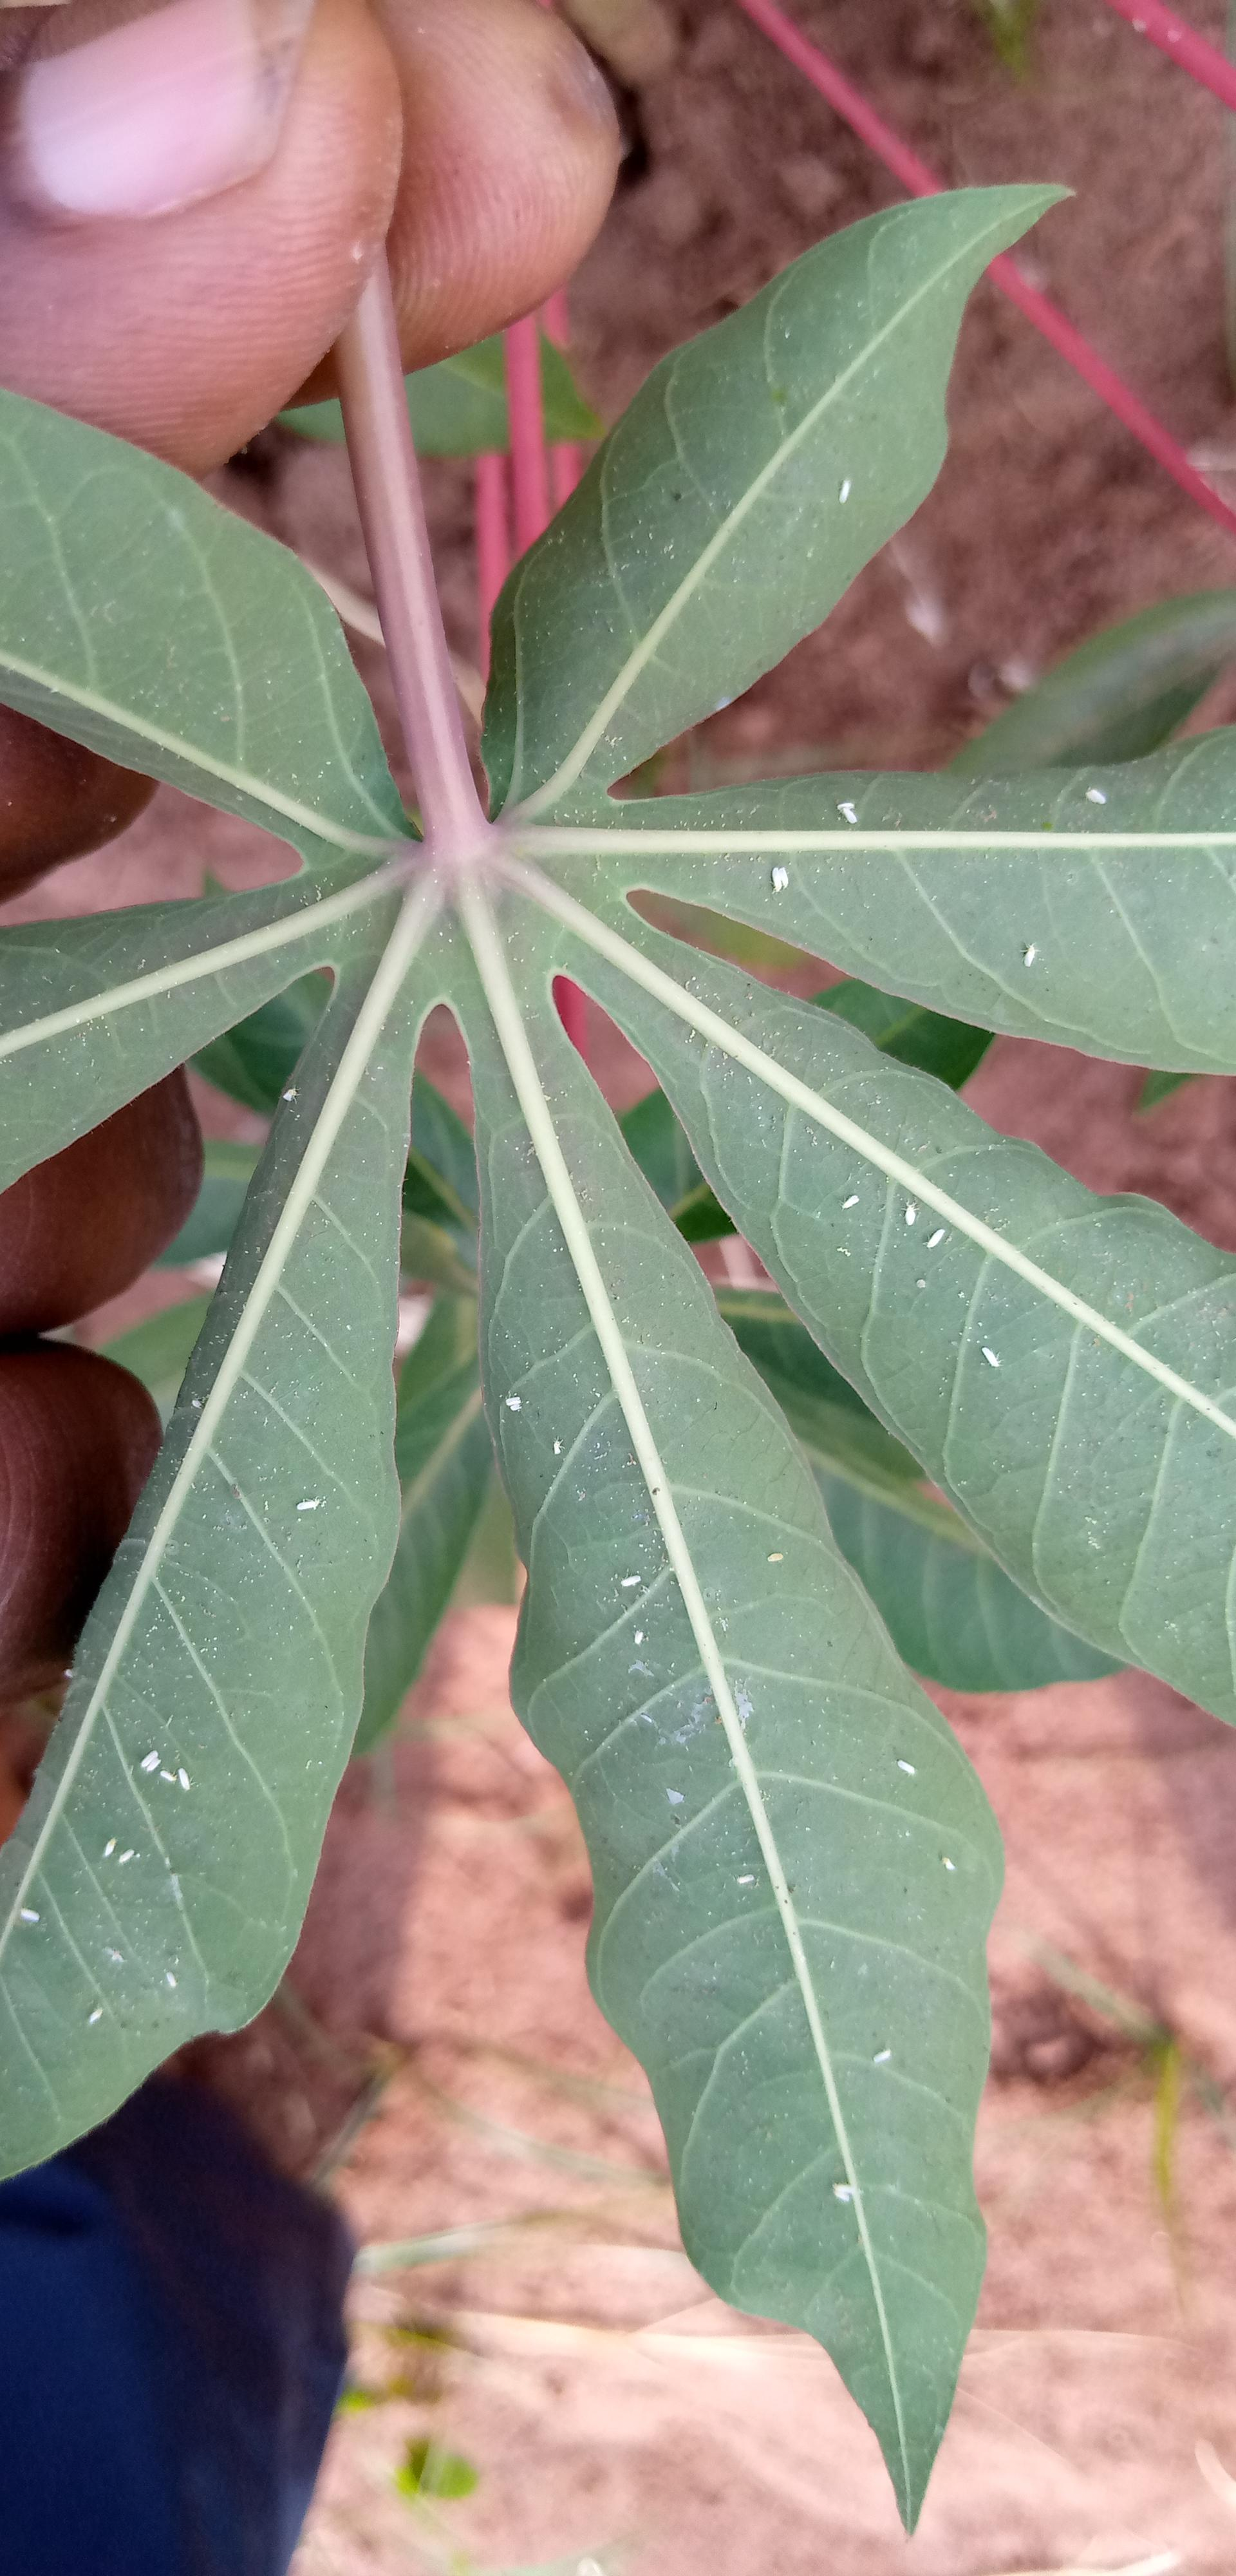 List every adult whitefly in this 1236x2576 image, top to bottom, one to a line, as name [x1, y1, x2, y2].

whitefly [836, 476, 854, 507]
whitefly [1083, 786, 1108, 808]
whitefly [835, 800, 856, 810]
whitefly [841, 806, 859, 824]
whitefly [769, 865, 783, 896]
whitefly [778, 867, 791, 891]
whitefly [1020, 942, 1038, 970]
whitefly [281, 1083, 301, 1106]
whitefly [838, 1192, 863, 1211]
whitefly [901, 1200, 922, 1228]
whitefly [922, 1227, 952, 1251]
whitefly [979, 1345, 1002, 1370]
whitefly [502, 1395, 522, 1405]
whitefly [188, 1397, 204, 1411]
whitefly [507, 1403, 523, 1412]
whitefly [550, 1434, 566, 1457]
whitefly [294, 1492, 322, 1514]
whitefly [616, 1572, 646, 1588]
whitefly [631, 1628, 646, 1648]
whitefly [139, 1748, 159, 1770]
whitefly [893, 1756, 917, 1778]
whitefly [145, 1756, 160, 1776]
whitefly [176, 1766, 193, 1792]
whitefly [158, 1767, 178, 1784]
whitefly [102, 1835, 117, 1861]
whitefly [118, 1846, 136, 1868]
whitefly [938, 1853, 955, 1880]
whitefly [734, 1872, 756, 1887]
whitefly [17, 1905, 41, 1924]
whitefly [164, 1969, 180, 1991]
whitefly [85, 2005, 106, 2024]
whitefly [869, 2043, 894, 2064]
whitefly [829, 2181, 854, 2193]
whitefly [832, 2190, 850, 2205]